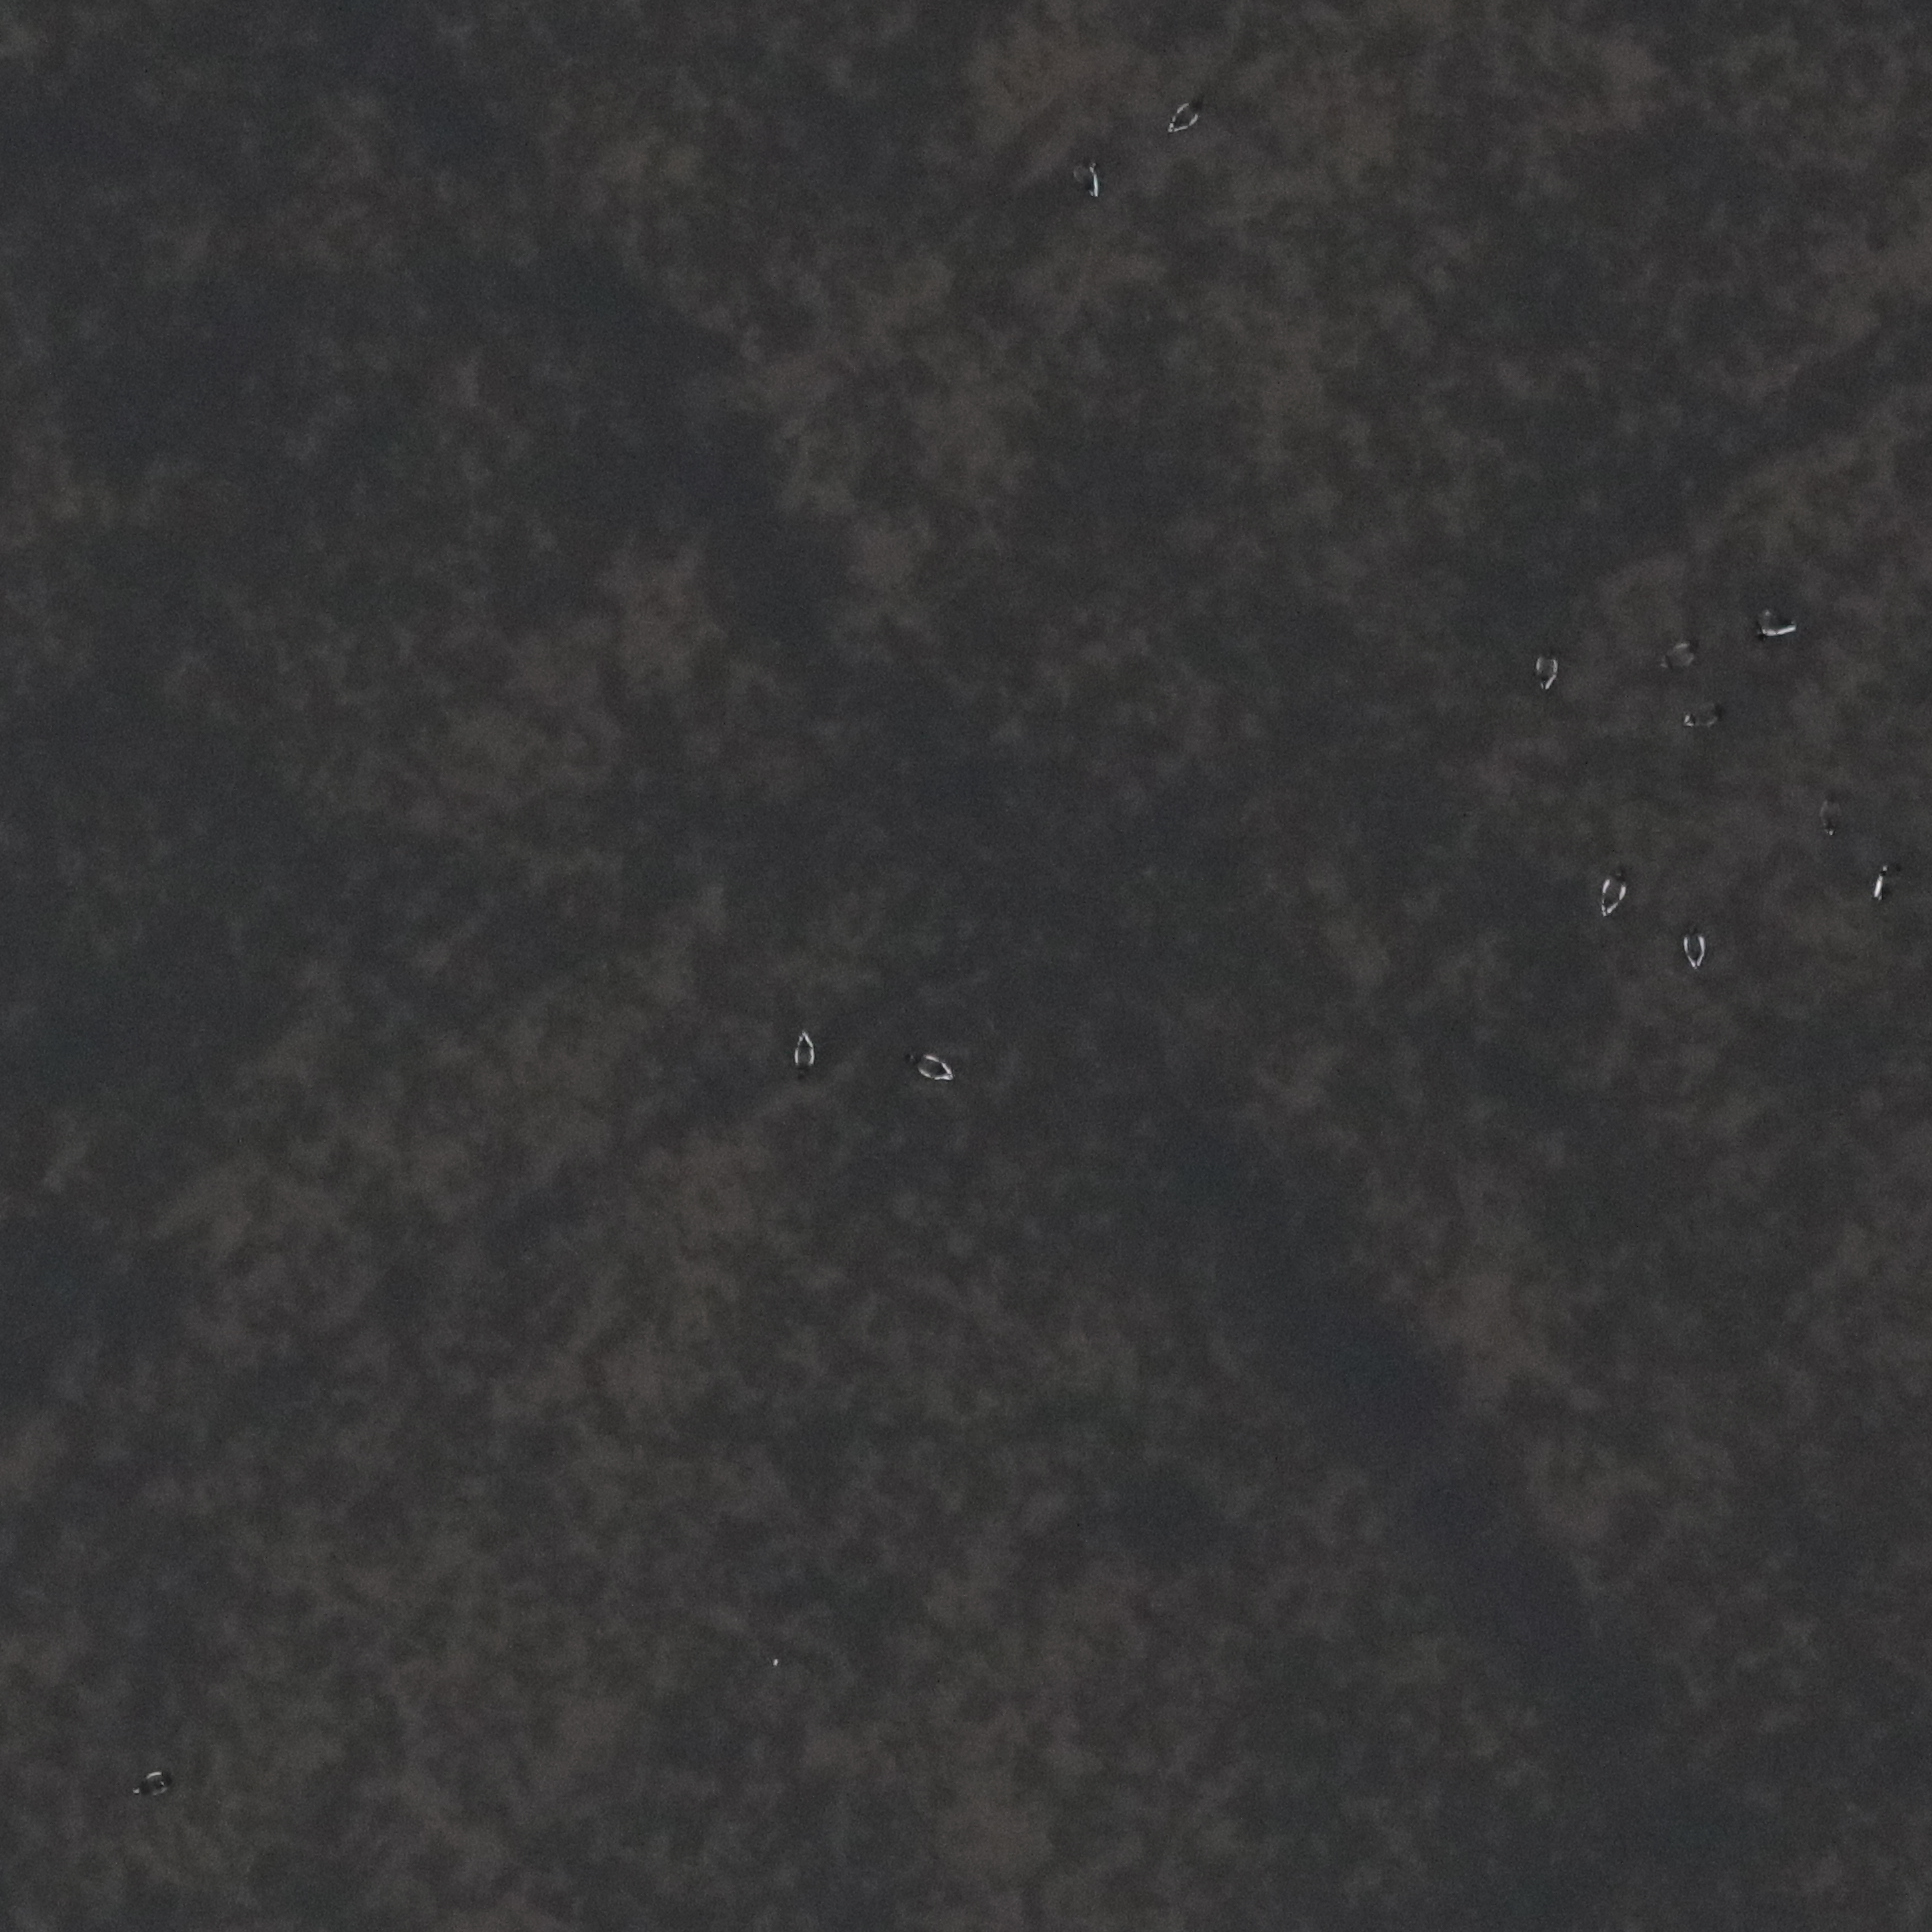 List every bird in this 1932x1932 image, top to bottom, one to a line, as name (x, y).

brant (1187, 114)
brant (1090, 176)
brant (1773, 623)
brant (1682, 653)
brant (1549, 668)
brant (1706, 712)
brant (1828, 816)
brant (1883, 884)
brant (1613, 892)
brant (1695, 946)
brant (806, 1054)
brant (932, 1066)
brant (153, 1784)